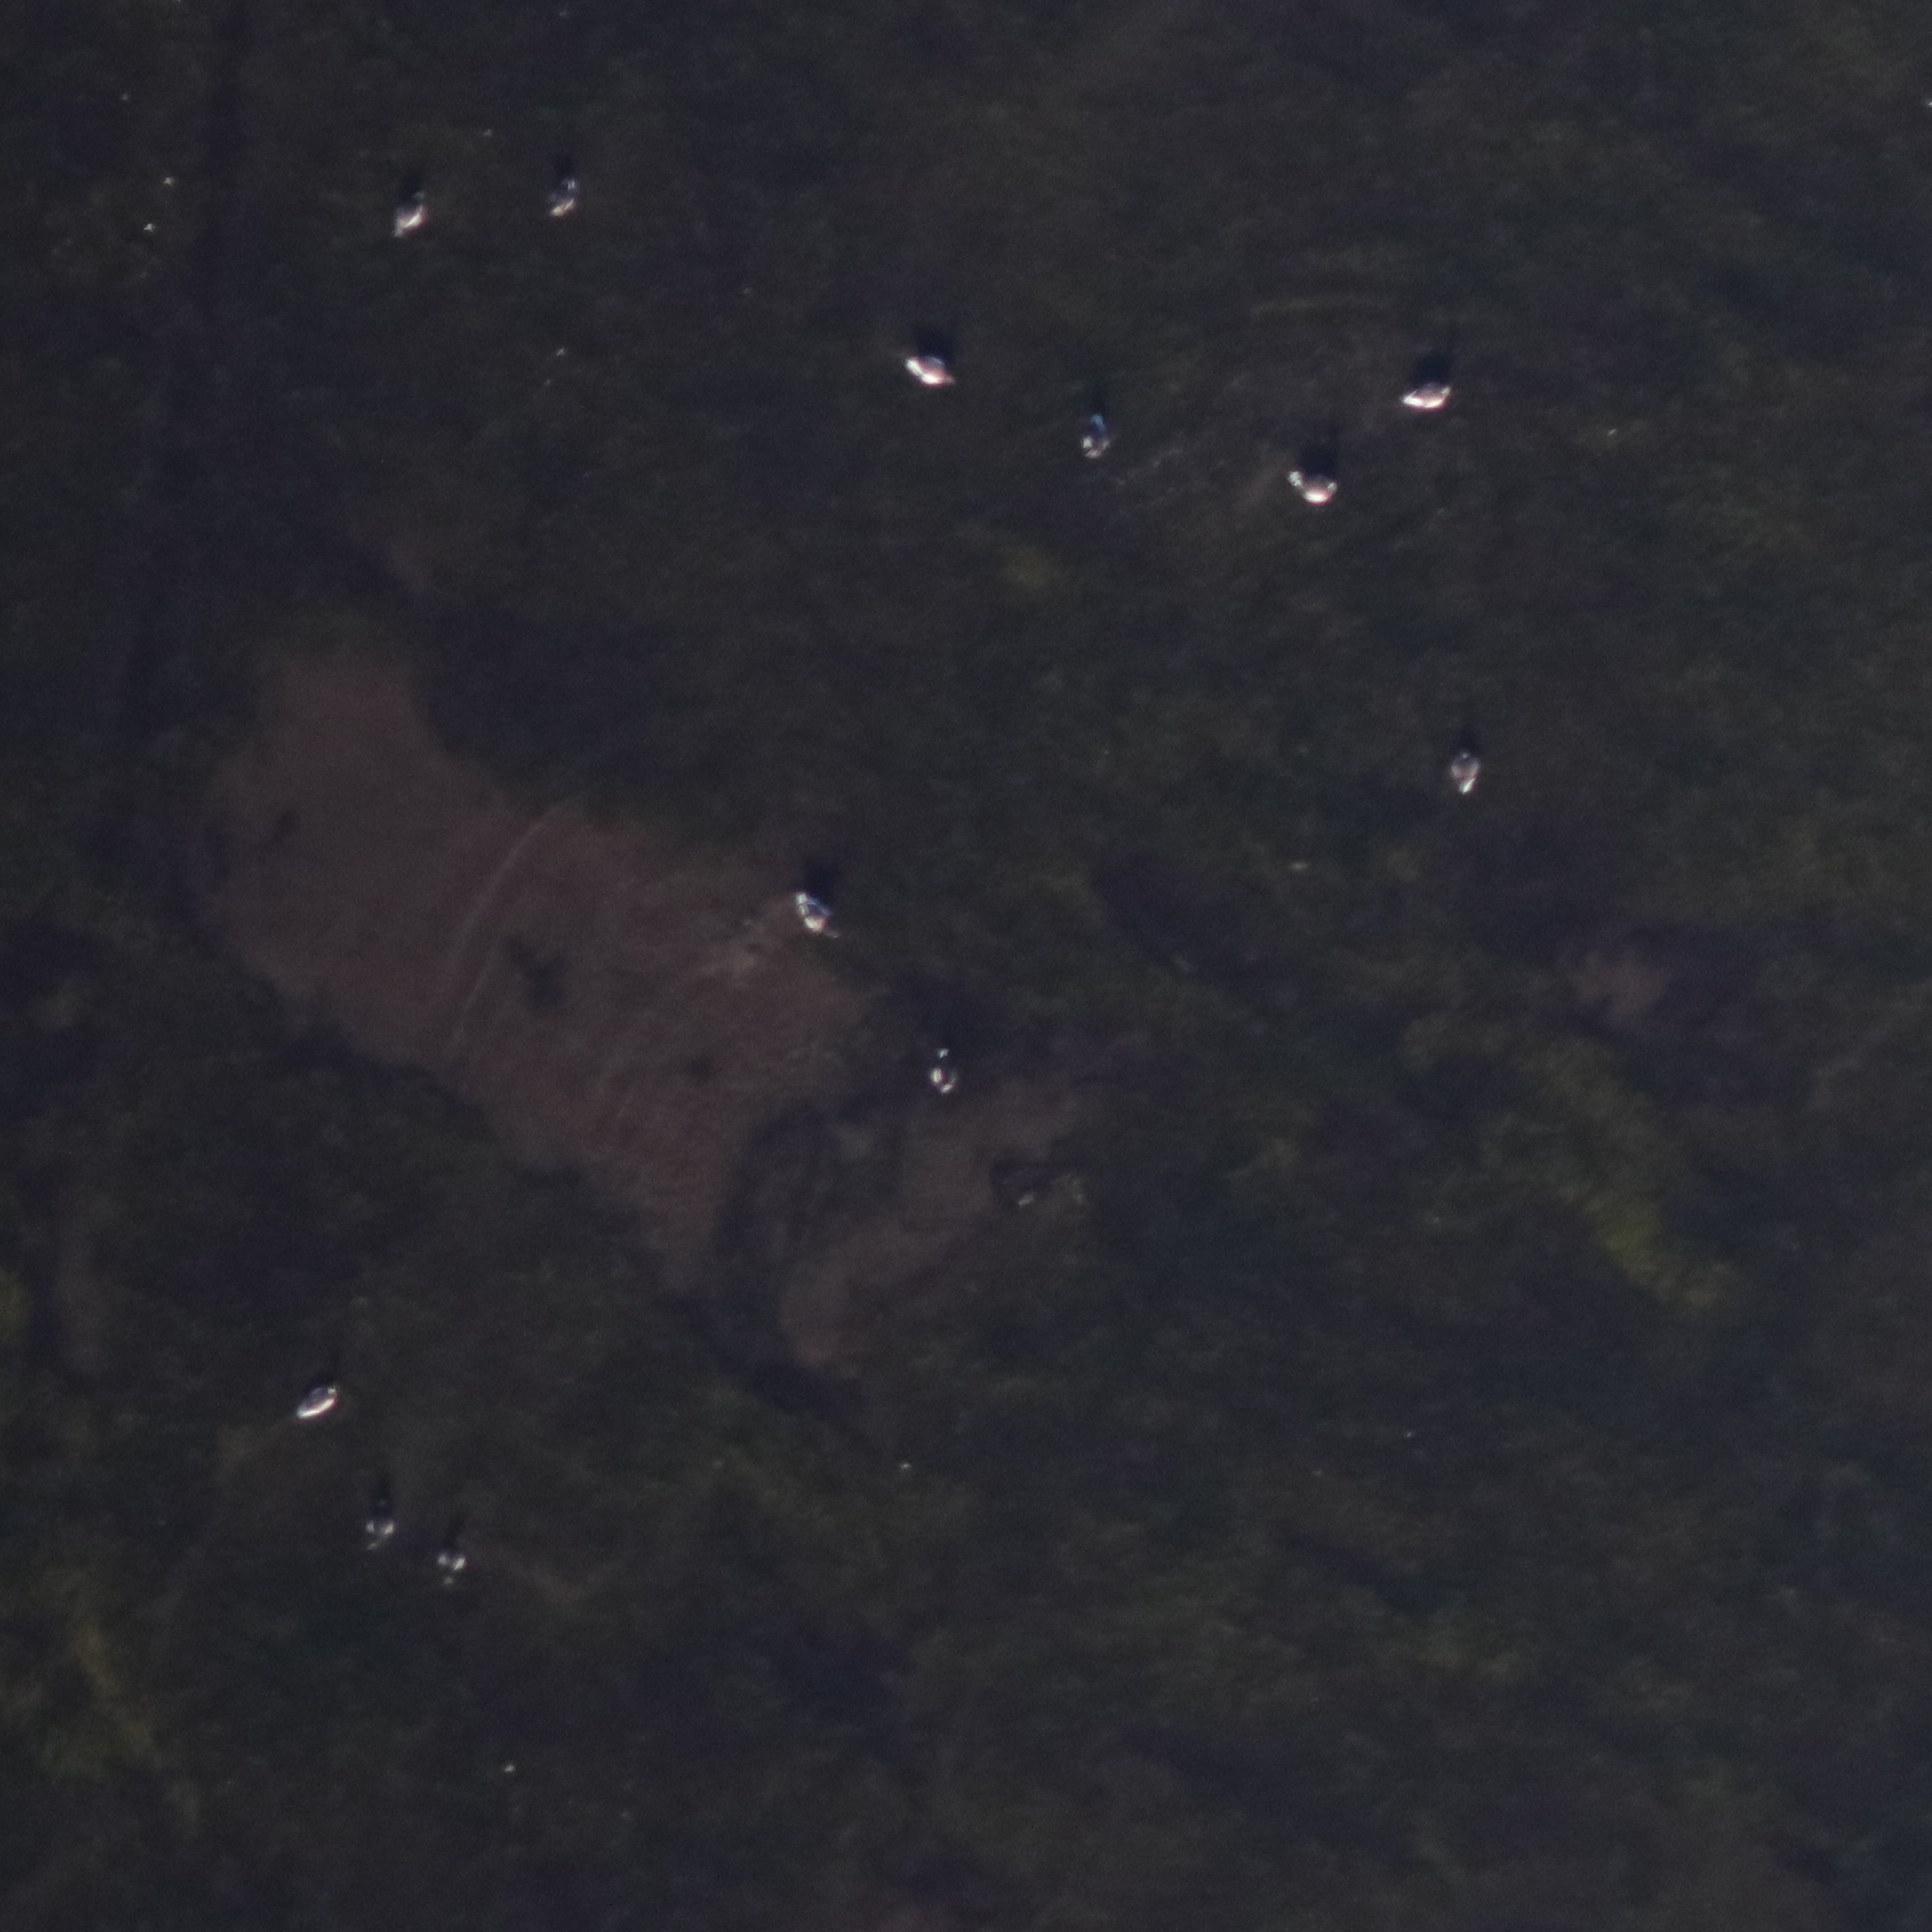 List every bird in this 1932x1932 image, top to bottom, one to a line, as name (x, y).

brant (564, 196)
brant (412, 212)
brant (929, 366)
brant (1427, 389)
brant (1098, 440)
brant (1312, 485)
brant (1464, 771)
brant (814, 914)
brant (948, 1070)
brant (315, 1403)
brant (382, 1524)
brant (452, 1561)